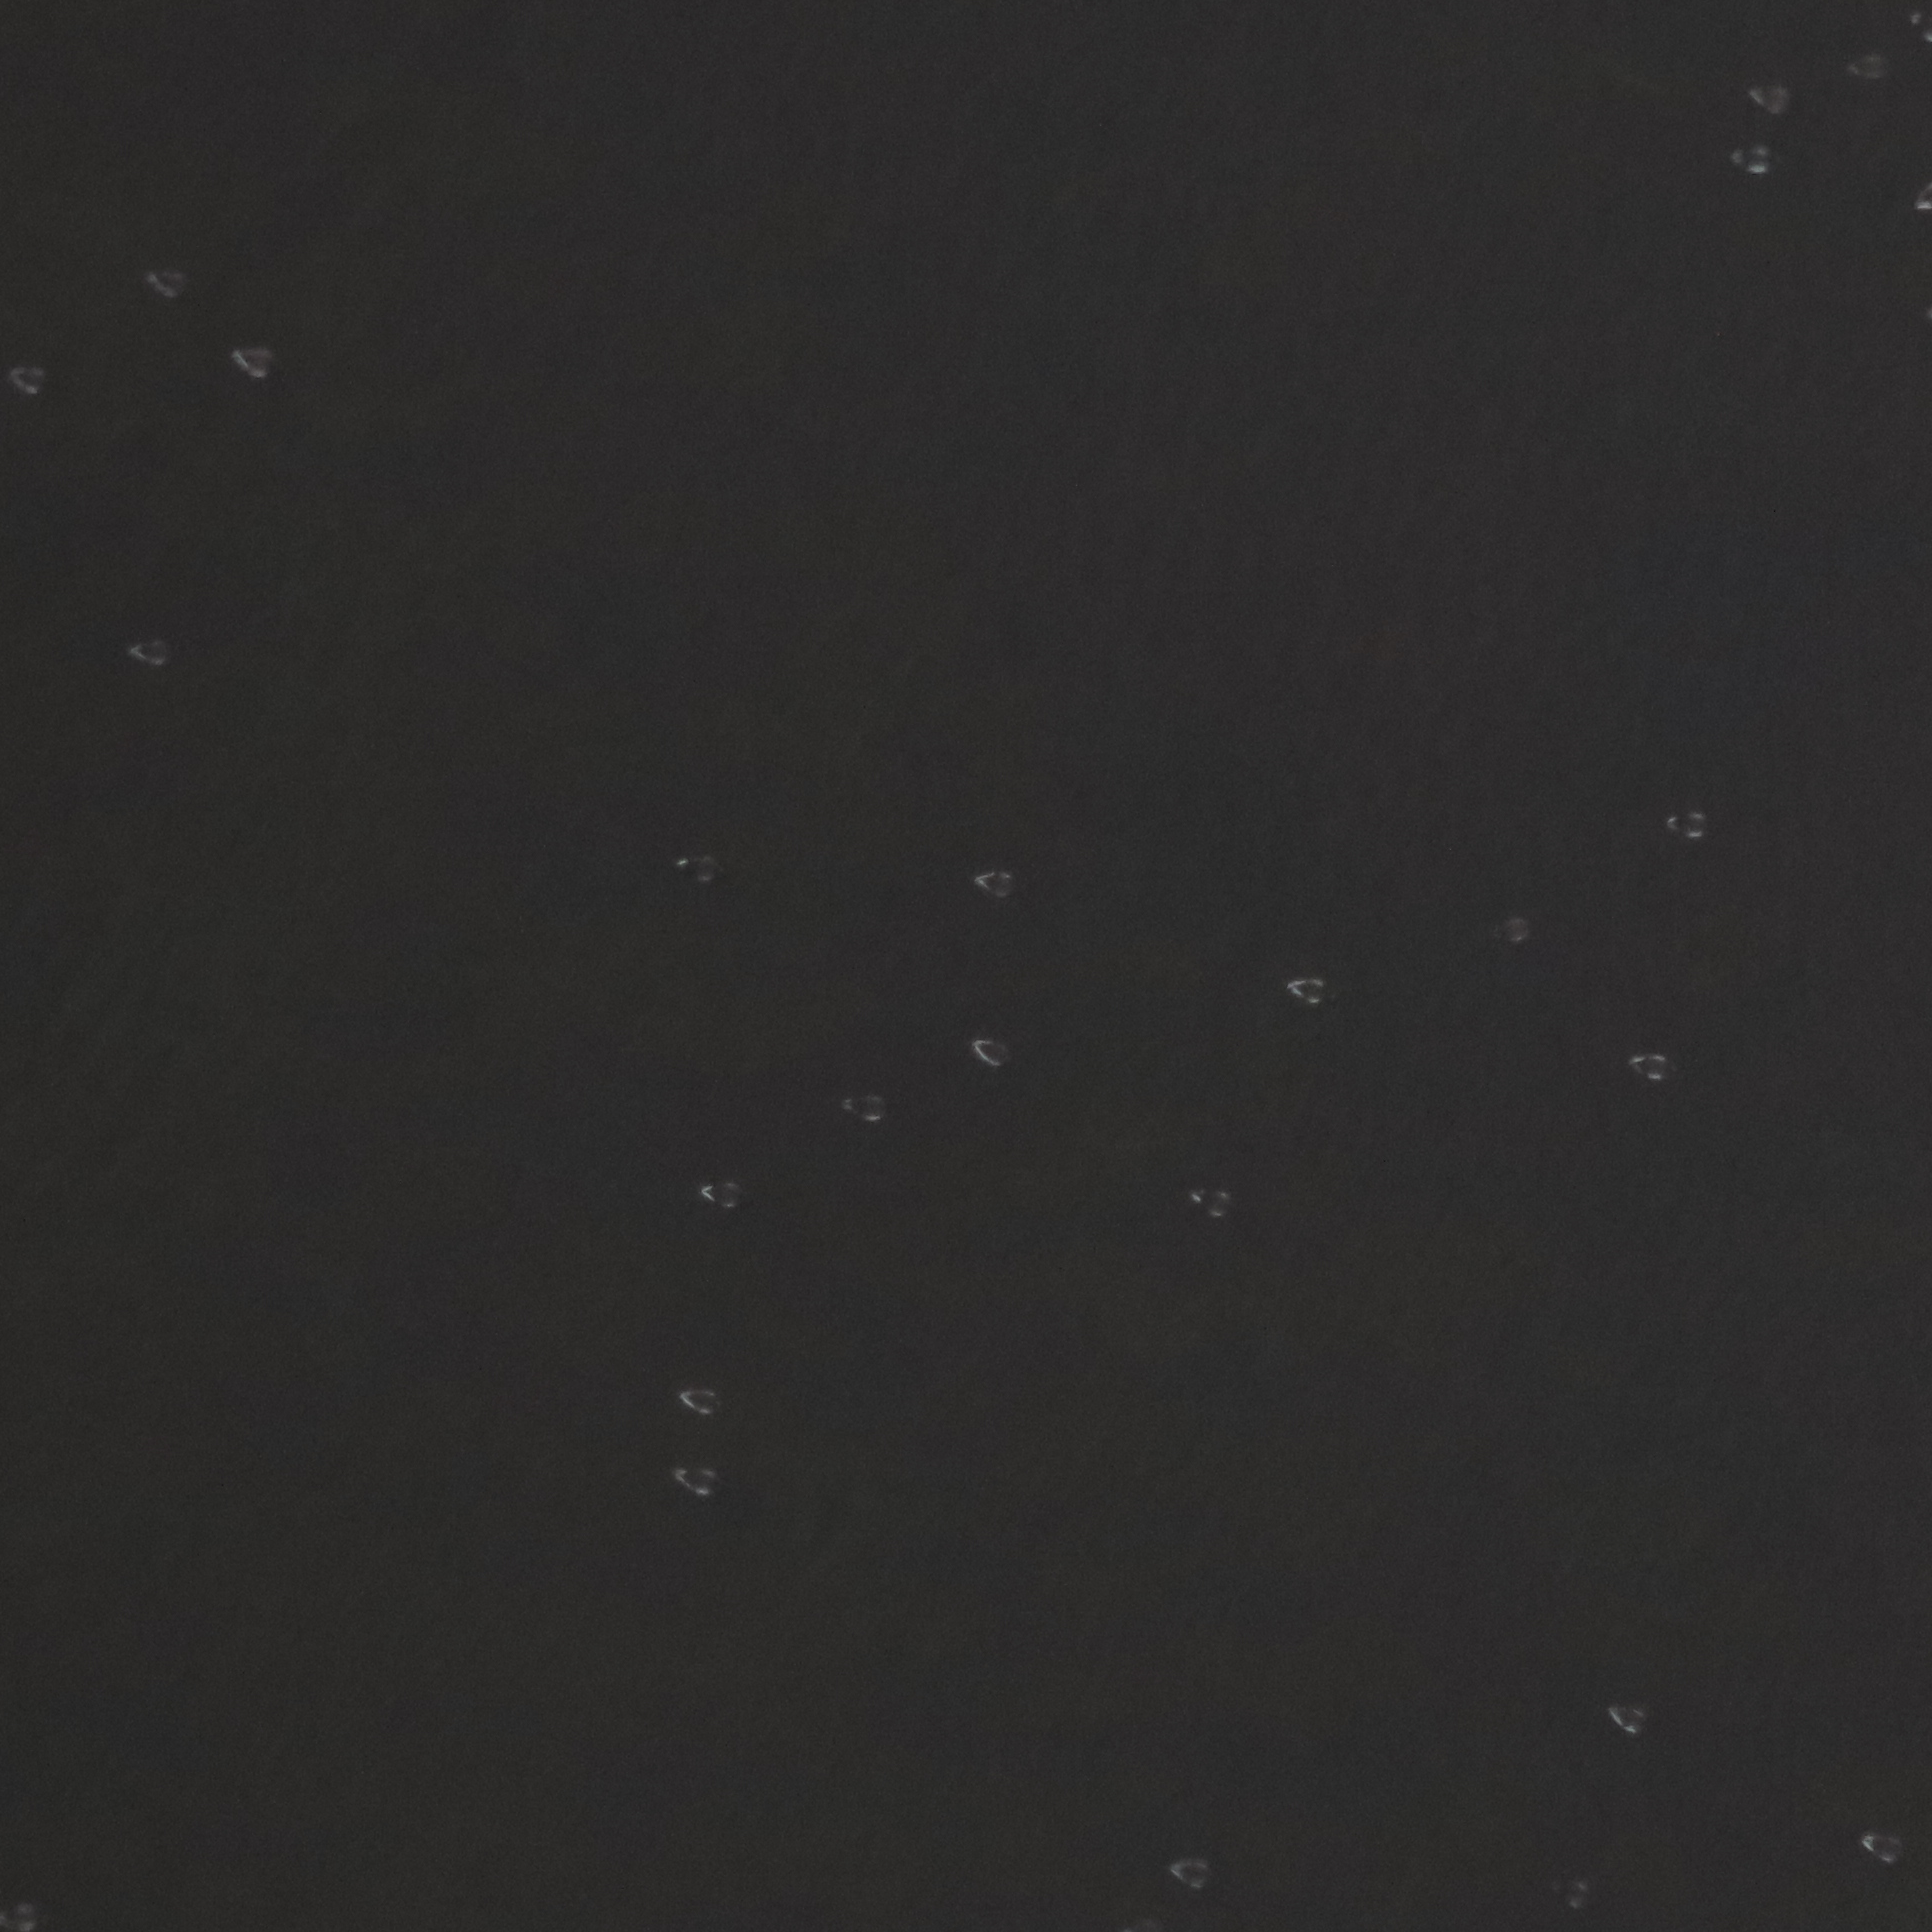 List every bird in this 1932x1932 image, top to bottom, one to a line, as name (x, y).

brant (1876, 71)
brant (1773, 89)
brant (1754, 162)
brant (168, 285)
brant (256, 360)
brant (29, 383)
brant (148, 651)
brant (1696, 831)
brant (700, 868)
brant (996, 885)
brant (1520, 929)
brant (1310, 990)
brant (991, 1053)
brant (1651, 1066)
brant (860, 1106)
brant (726, 1194)
brant (1212, 1207)
brant (701, 1400)
brant (700, 1478)
brant (1635, 1712)
brant (1884, 1848)
brant (1192, 1876)
brant (1574, 1888)
brant (15, 1918)